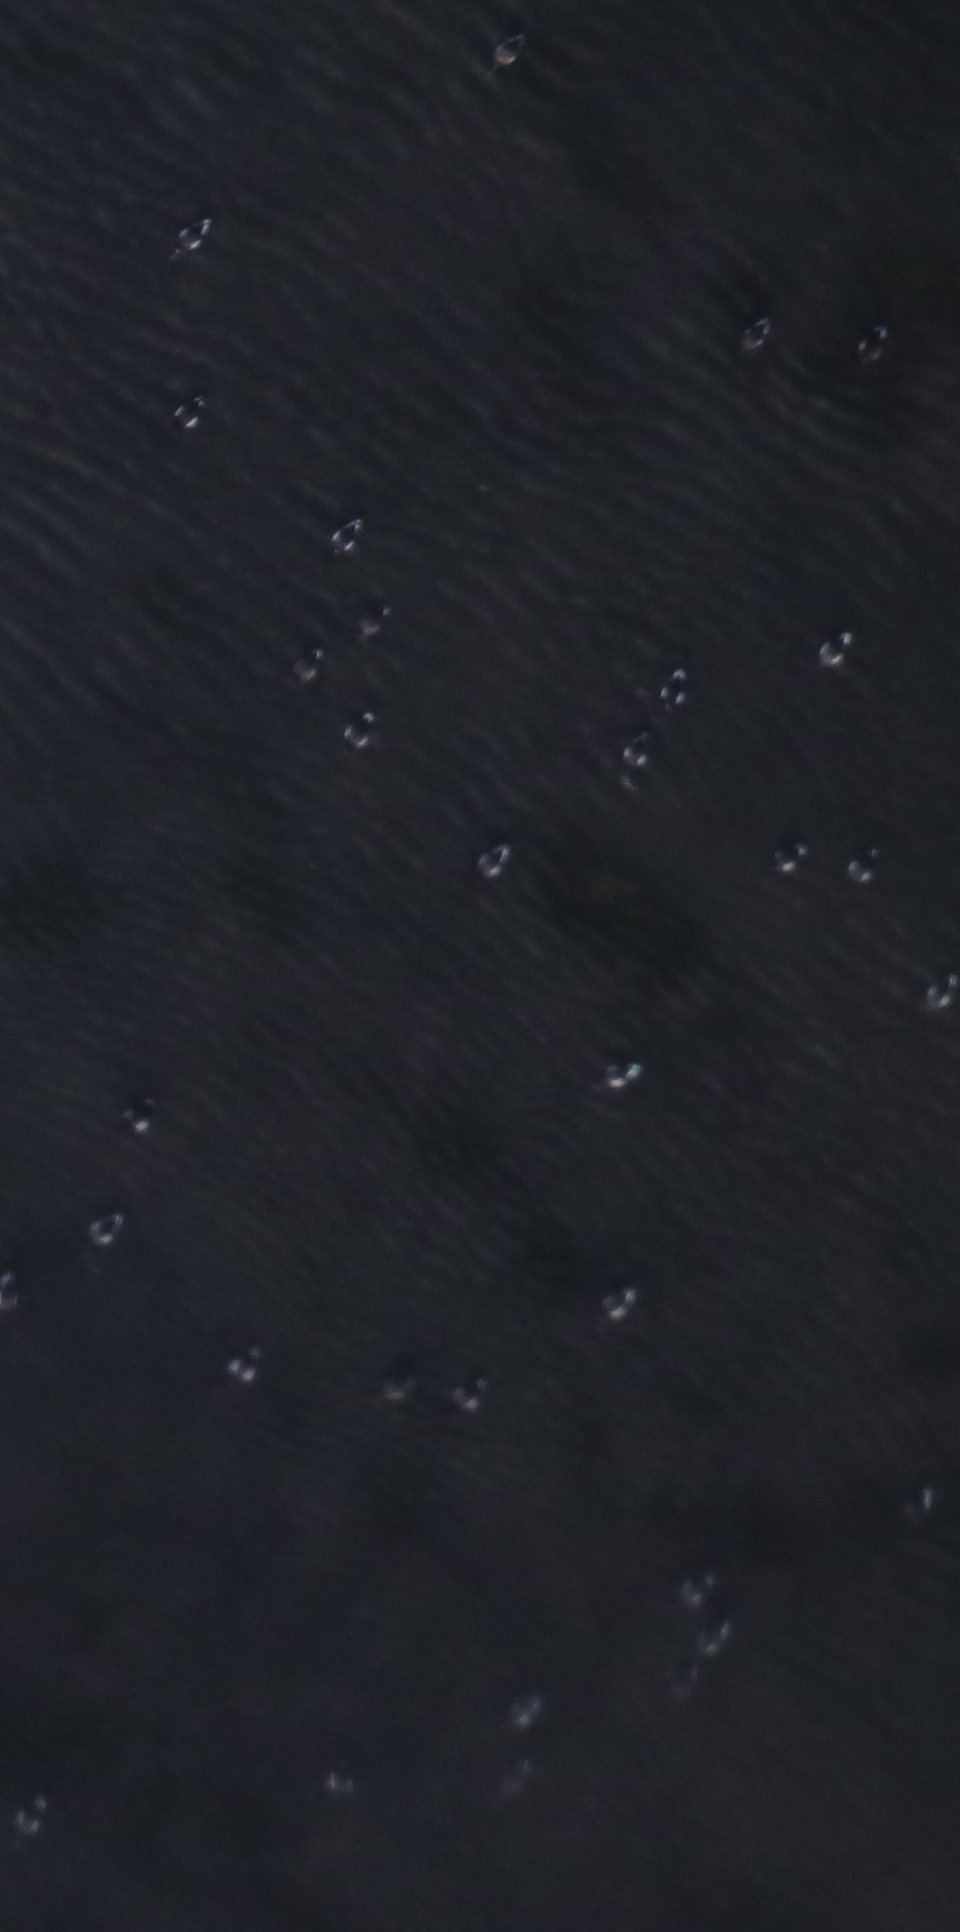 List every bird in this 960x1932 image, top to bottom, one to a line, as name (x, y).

brant (509, 47)
brant (192, 236)
brant (753, 333)
brant (874, 335)
brant (188, 413)
brant (345, 537)
brant (369, 628)
brant (834, 652)
brant (307, 671)
brant (672, 689)
brant (361, 733)
brant (634, 750)
brant (493, 860)
brant (791, 860)
brant (856, 862)
brant (949, 995)
brant (619, 1077)
brant (143, 1109)
brant (113, 1236)
brant (3, 1297)
brant (617, 1304)
brant (246, 1379)
brant (400, 1390)
brant (473, 1391)
brant (916, 1503)
brant (690, 1579)
brant (723, 1629)
brant (685, 1685)
brant (528, 1716)
brant (522, 1777)
brant (340, 1785)
brant (34, 1817)